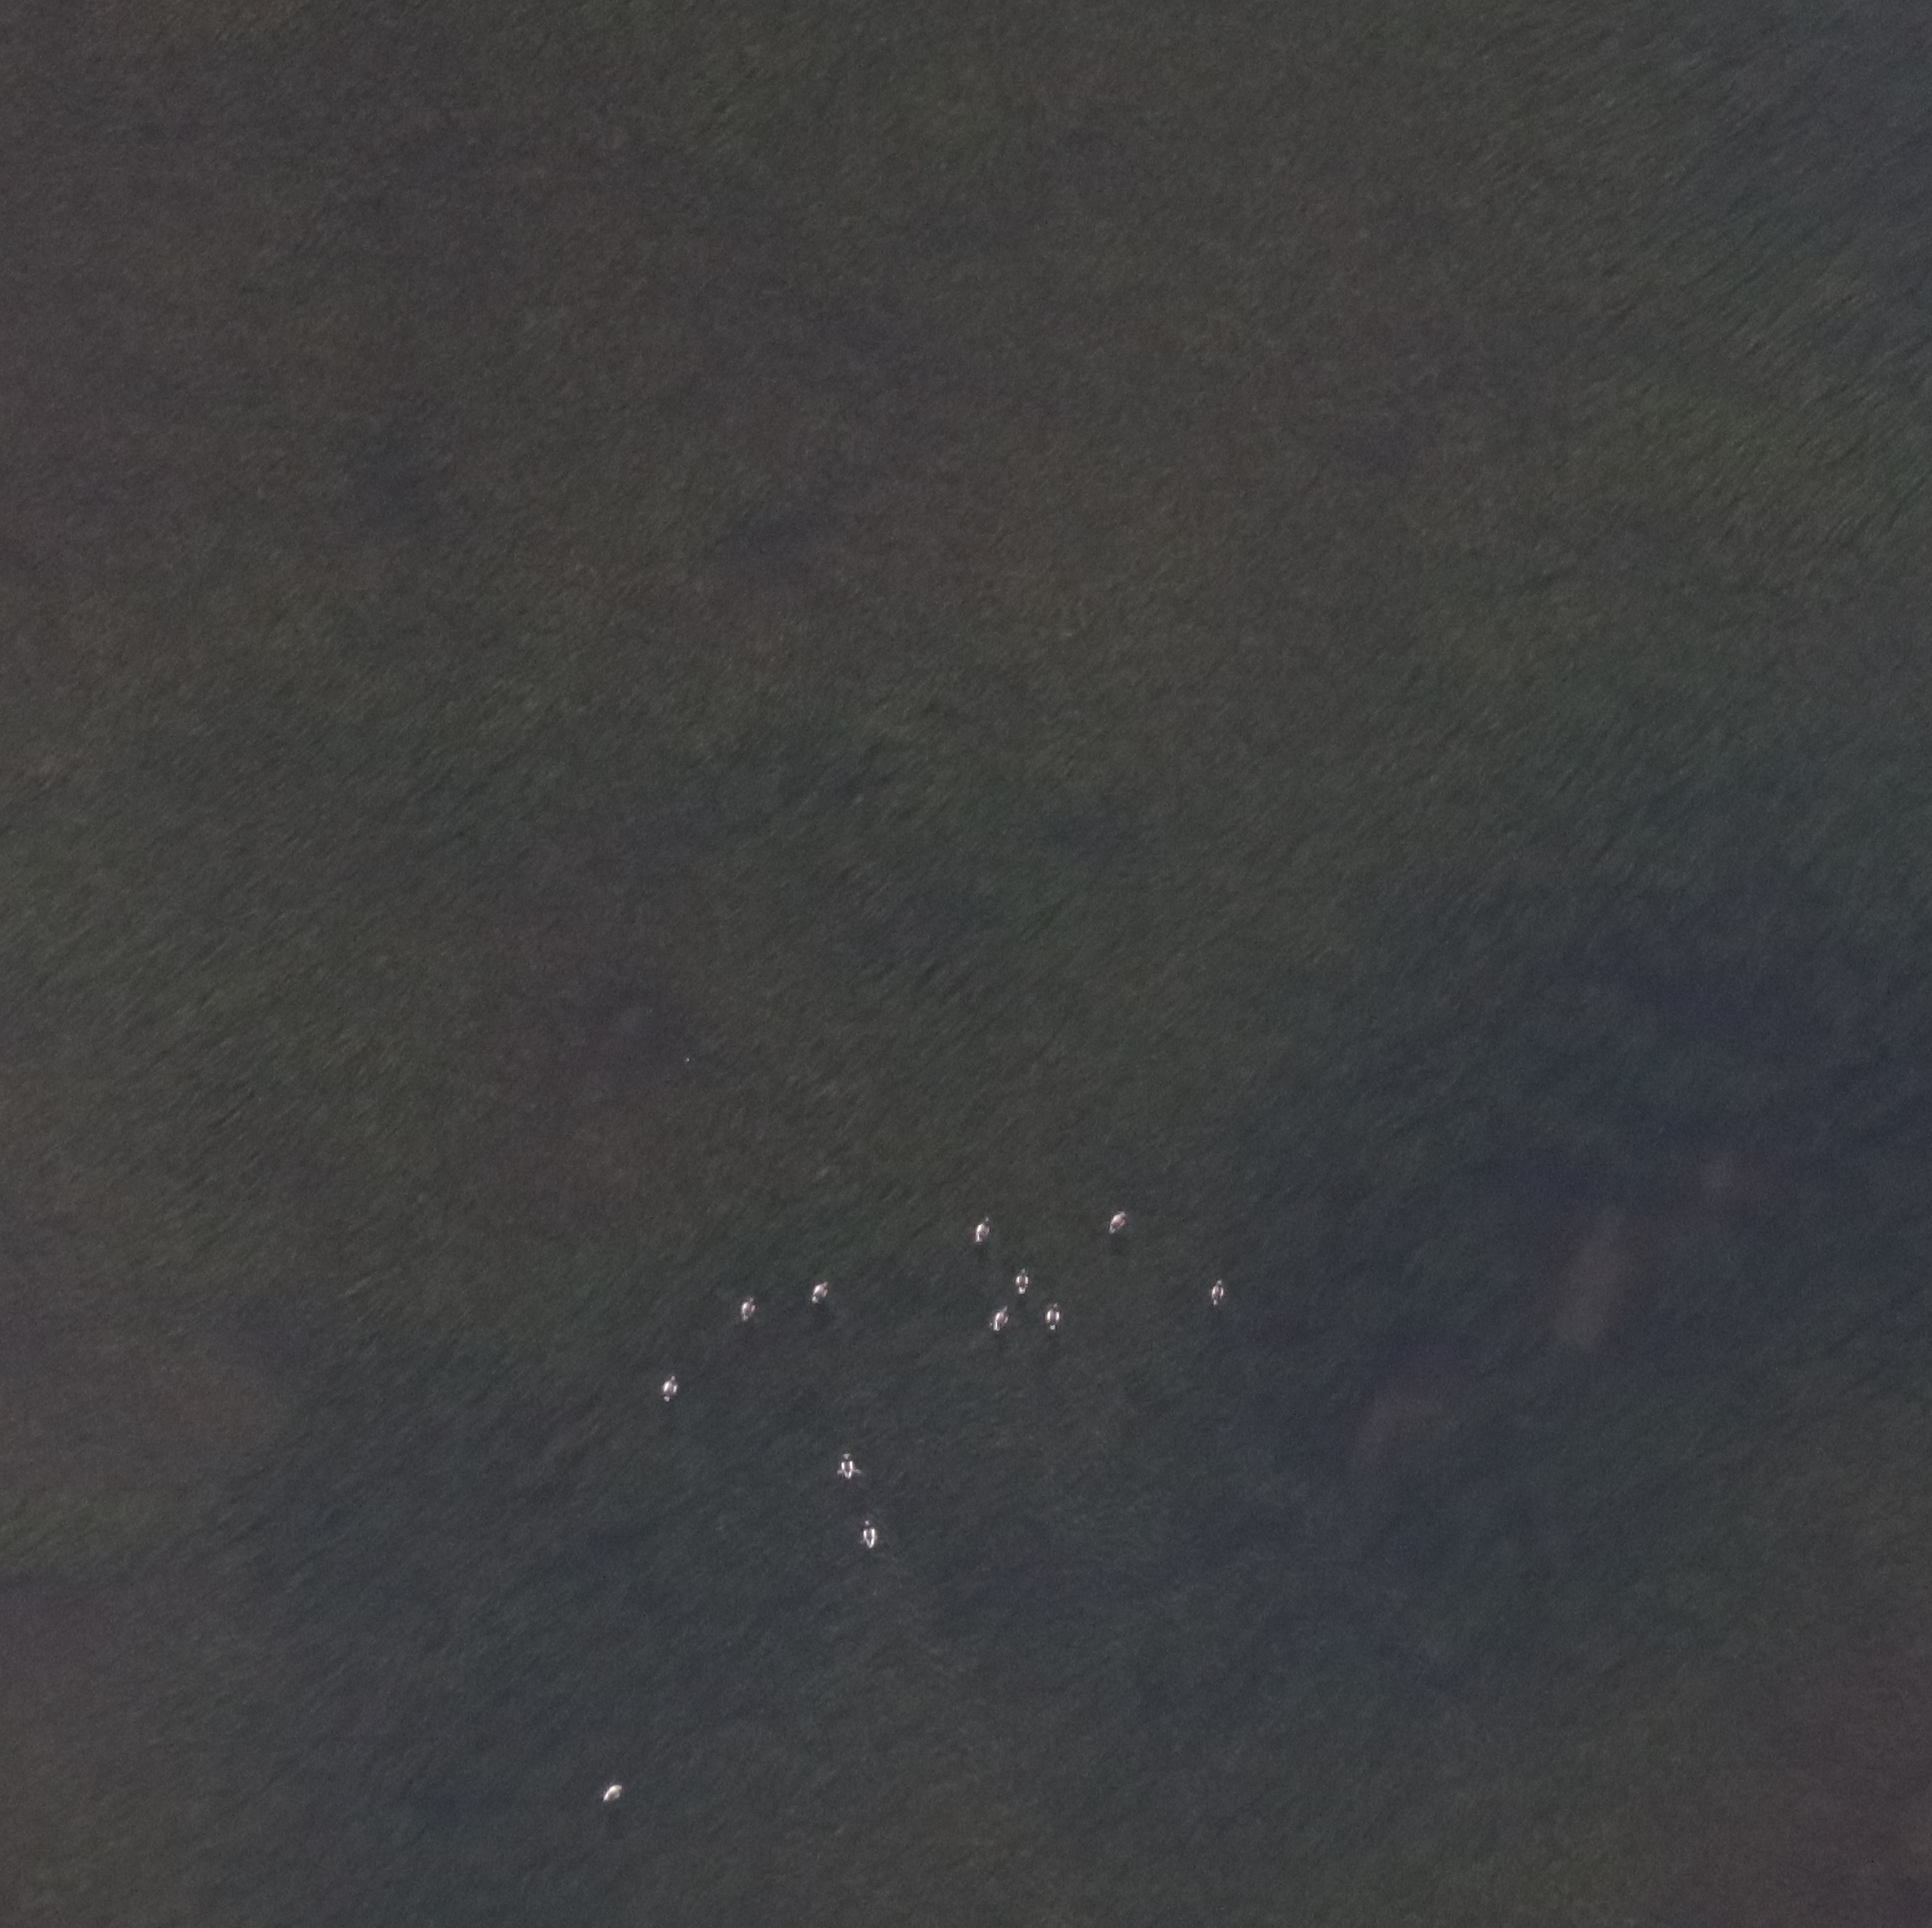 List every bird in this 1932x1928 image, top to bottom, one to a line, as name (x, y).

brant (1118, 1222)
brant (983, 1230)
brant (1022, 1280)
brant (820, 1291)
brant (1217, 1293)
brant (747, 1309)
brant (1053, 1317)
brant (1001, 1318)
brant (670, 1388)
brant (848, 1468)
brant (869, 1536)
brant (613, 1791)